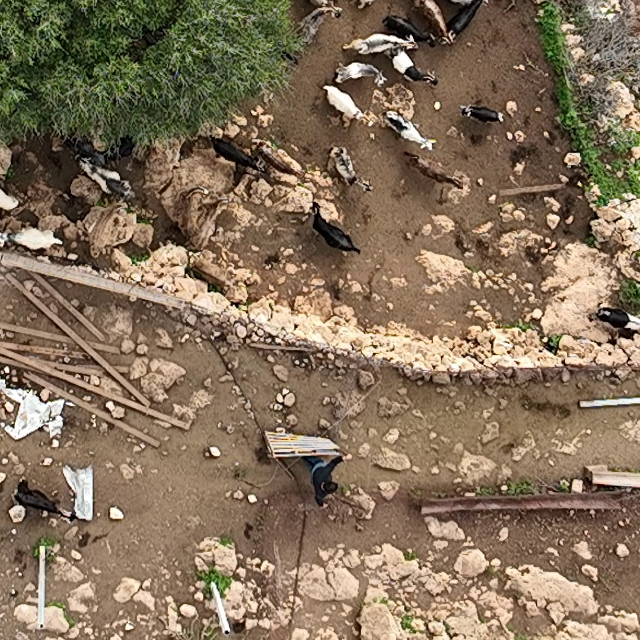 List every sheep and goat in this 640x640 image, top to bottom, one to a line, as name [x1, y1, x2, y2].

goat [294, 0, 327, 4]
goat [343, 0, 380, 10]
goat [414, 0, 456, 46]
goat [431, 0, 494, 4]
goat [446, 0, 488, 37]
goat [295, 6, 341, 46]
goat [382, 16, 436, 48]
goat [343, 34, 417, 54]
goat [387, 46, 439, 86]
goat [335, 63, 387, 87]
goat [323, 85, 374, 126]
goat [458, 105, 505, 124]
goat [384, 109, 436, 151]
goat [210, 135, 265, 173]
goat [63, 136, 105, 167]
goat [257, 141, 305, 179]
goat [328, 146, 374, 193]
goat [403, 151, 464, 190]
goat [75, 155, 134, 199]
goat [0, 171, 18, 209]
goat [178, 185, 209, 237]
goat [187, 196, 228, 250]
goat [311, 200, 362, 256]
goat [89, 202, 127, 258]
goat [0, 228, 63, 250]
goat [186, 252, 232, 288]
goat [594, 307, 639, 336]
goat [14, 478, 77, 524]